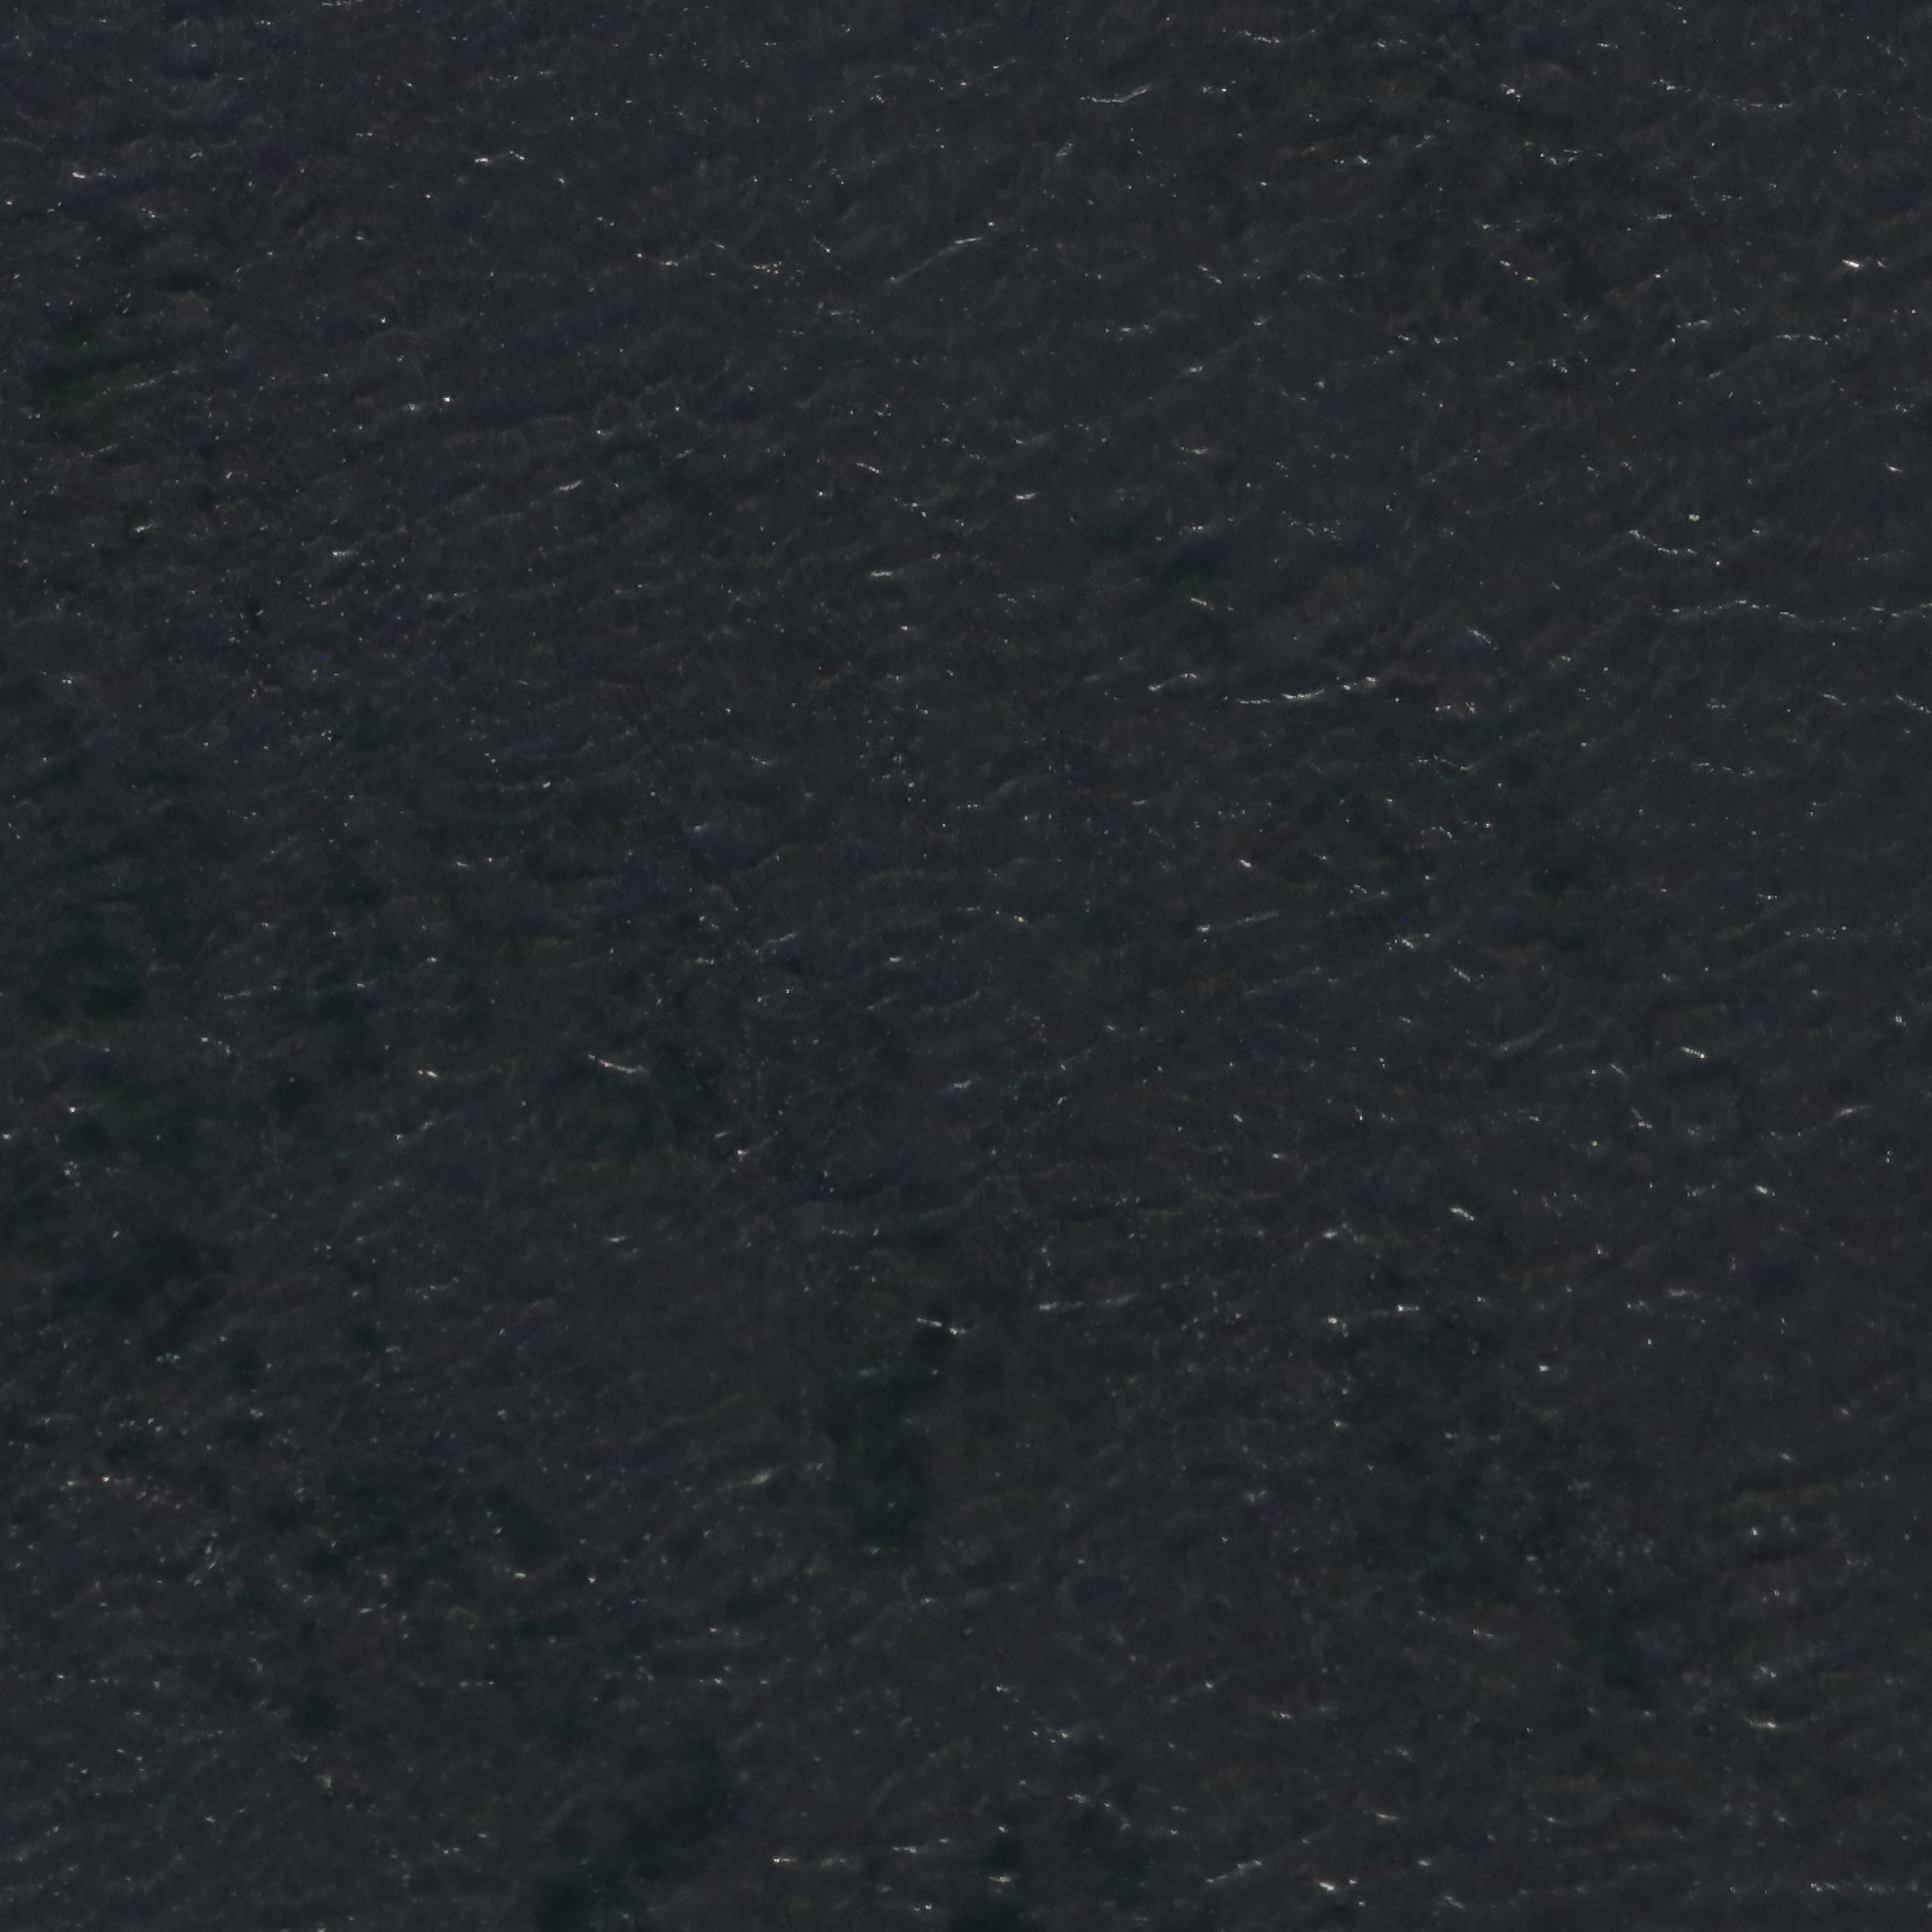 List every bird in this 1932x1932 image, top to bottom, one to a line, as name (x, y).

None